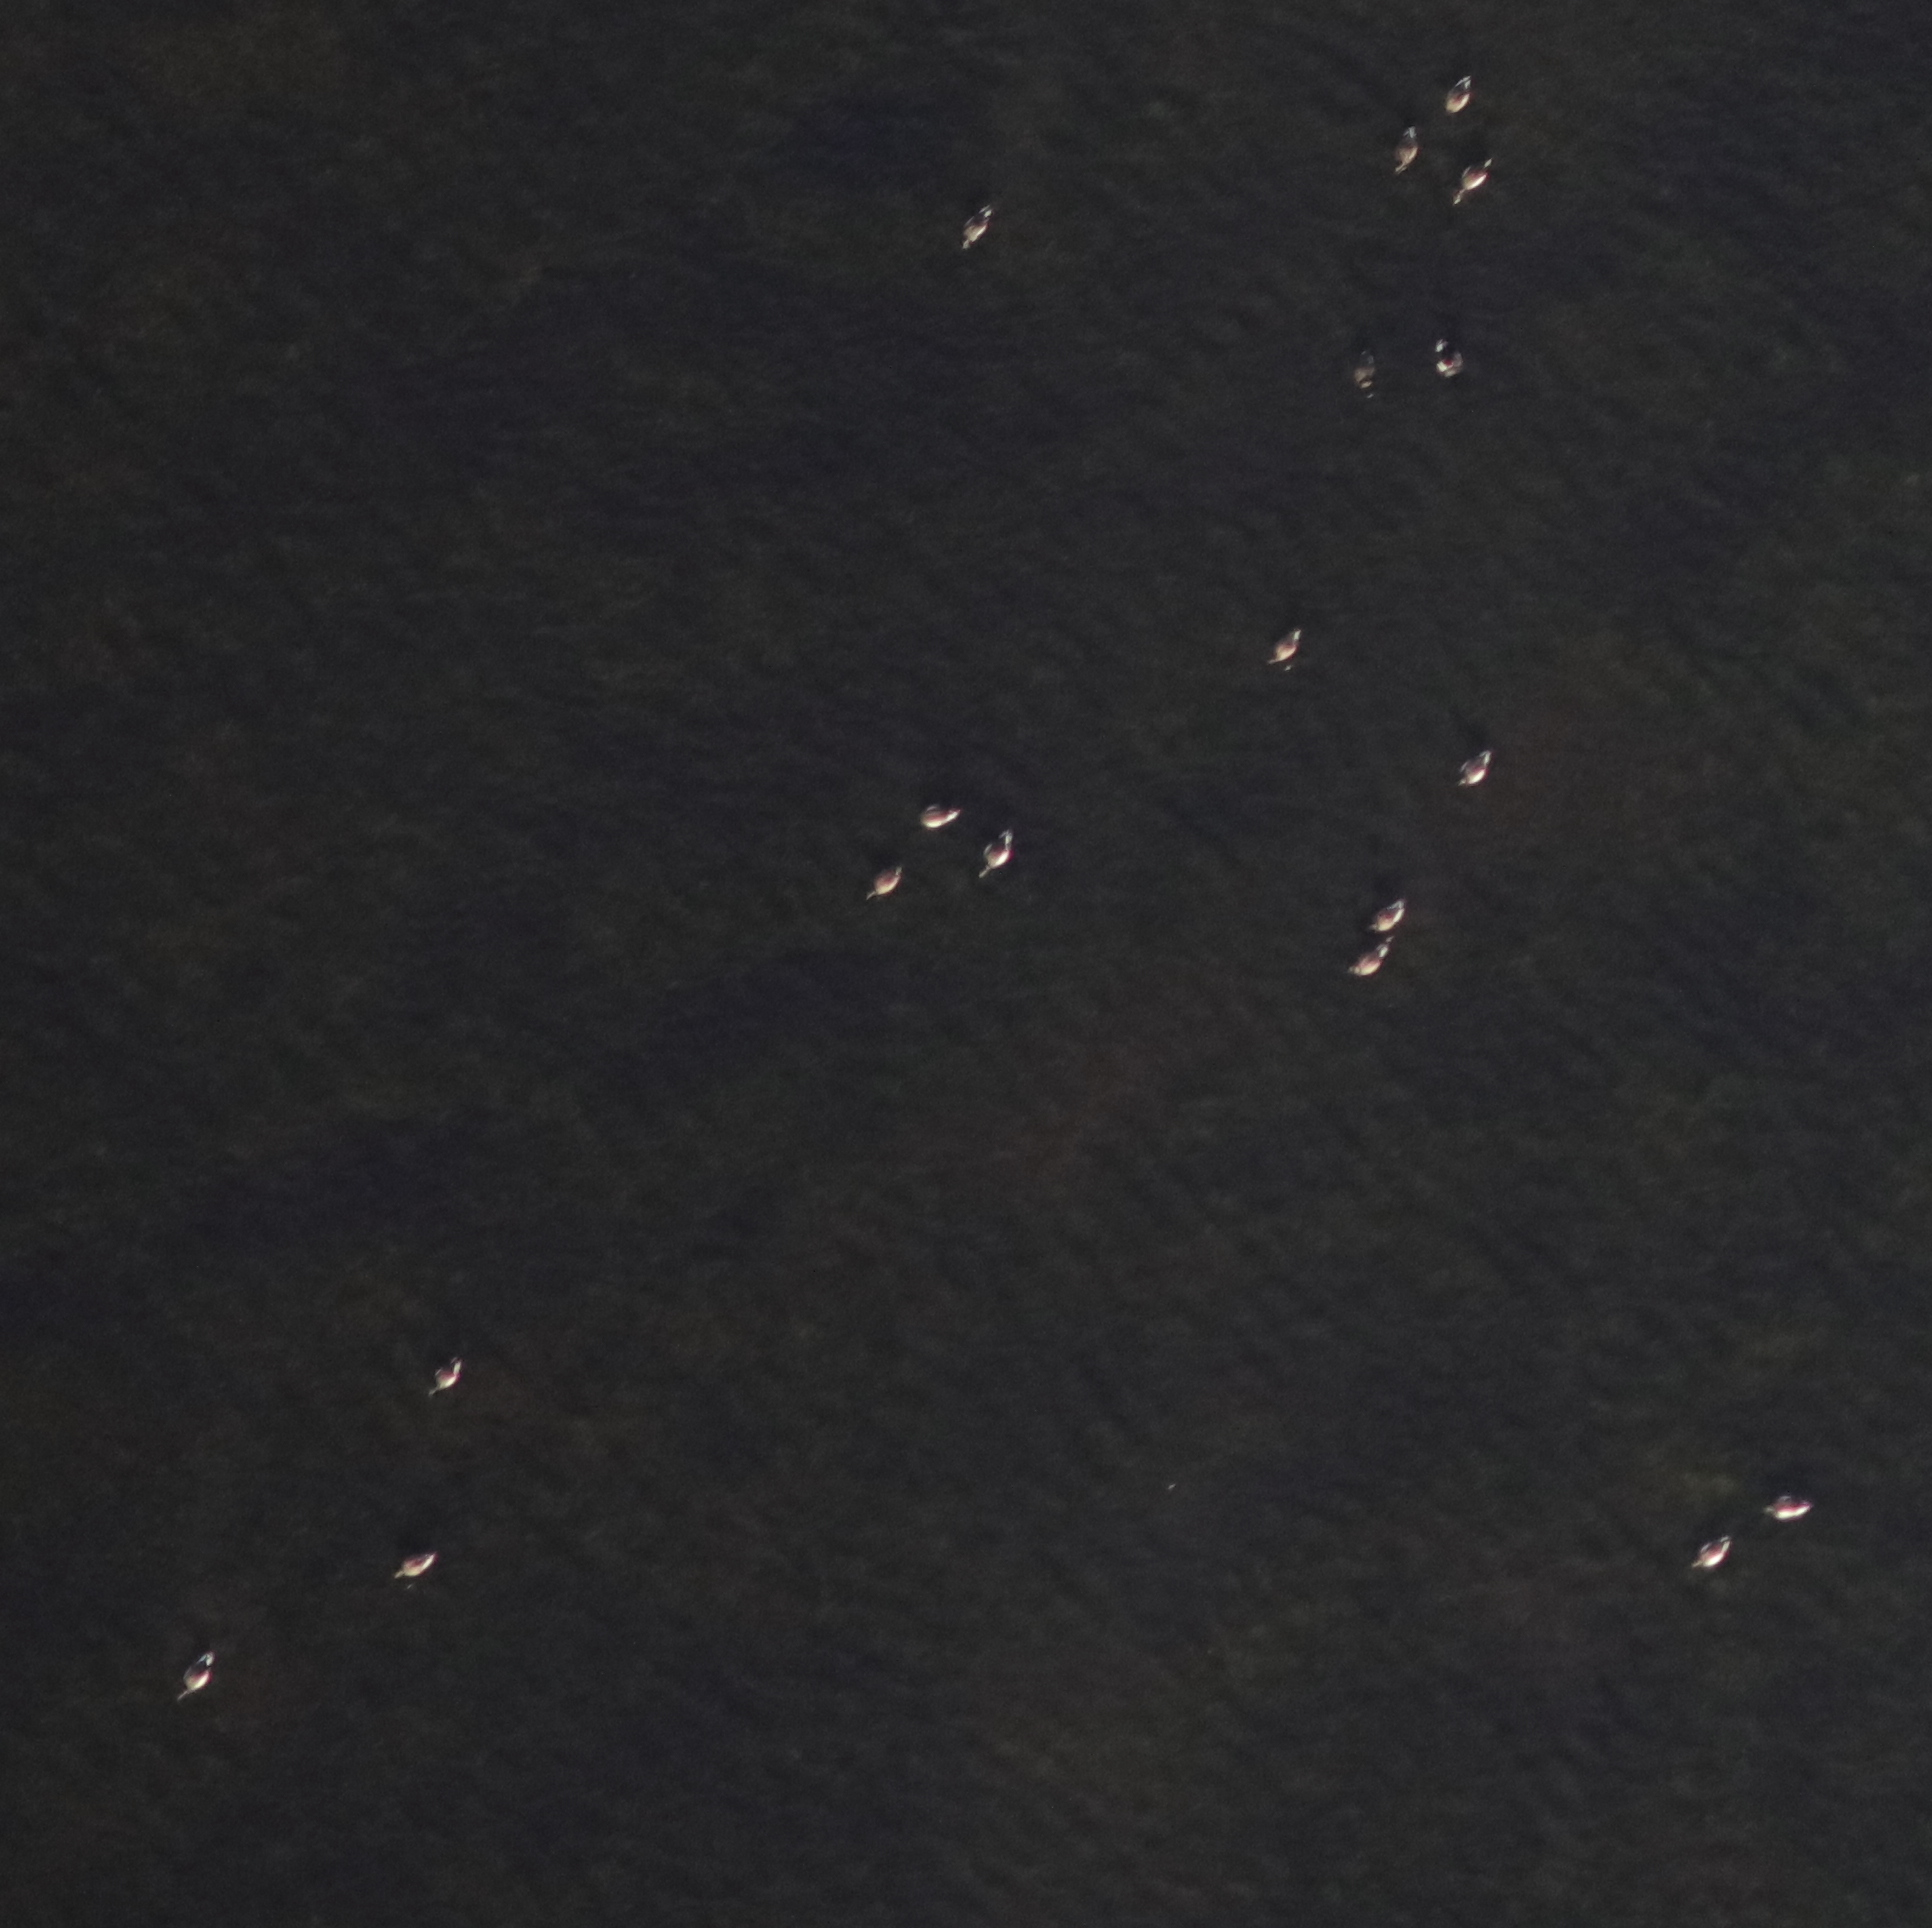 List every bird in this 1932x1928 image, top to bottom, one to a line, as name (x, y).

brant (1458, 95)
brant (1406, 150)
brant (1472, 179)
brant (974, 225)
brant (1448, 358)
brant (1367, 372)
other bird (1290, 647)
brant (1473, 767)
brant (937, 809)
brant (995, 848)
brant (887, 883)
brant (1384, 921)
brant (1372, 956)
brant (445, 1378)
brant (1789, 1506)
brant (1711, 1553)
brant (421, 1564)
brant (194, 1676)